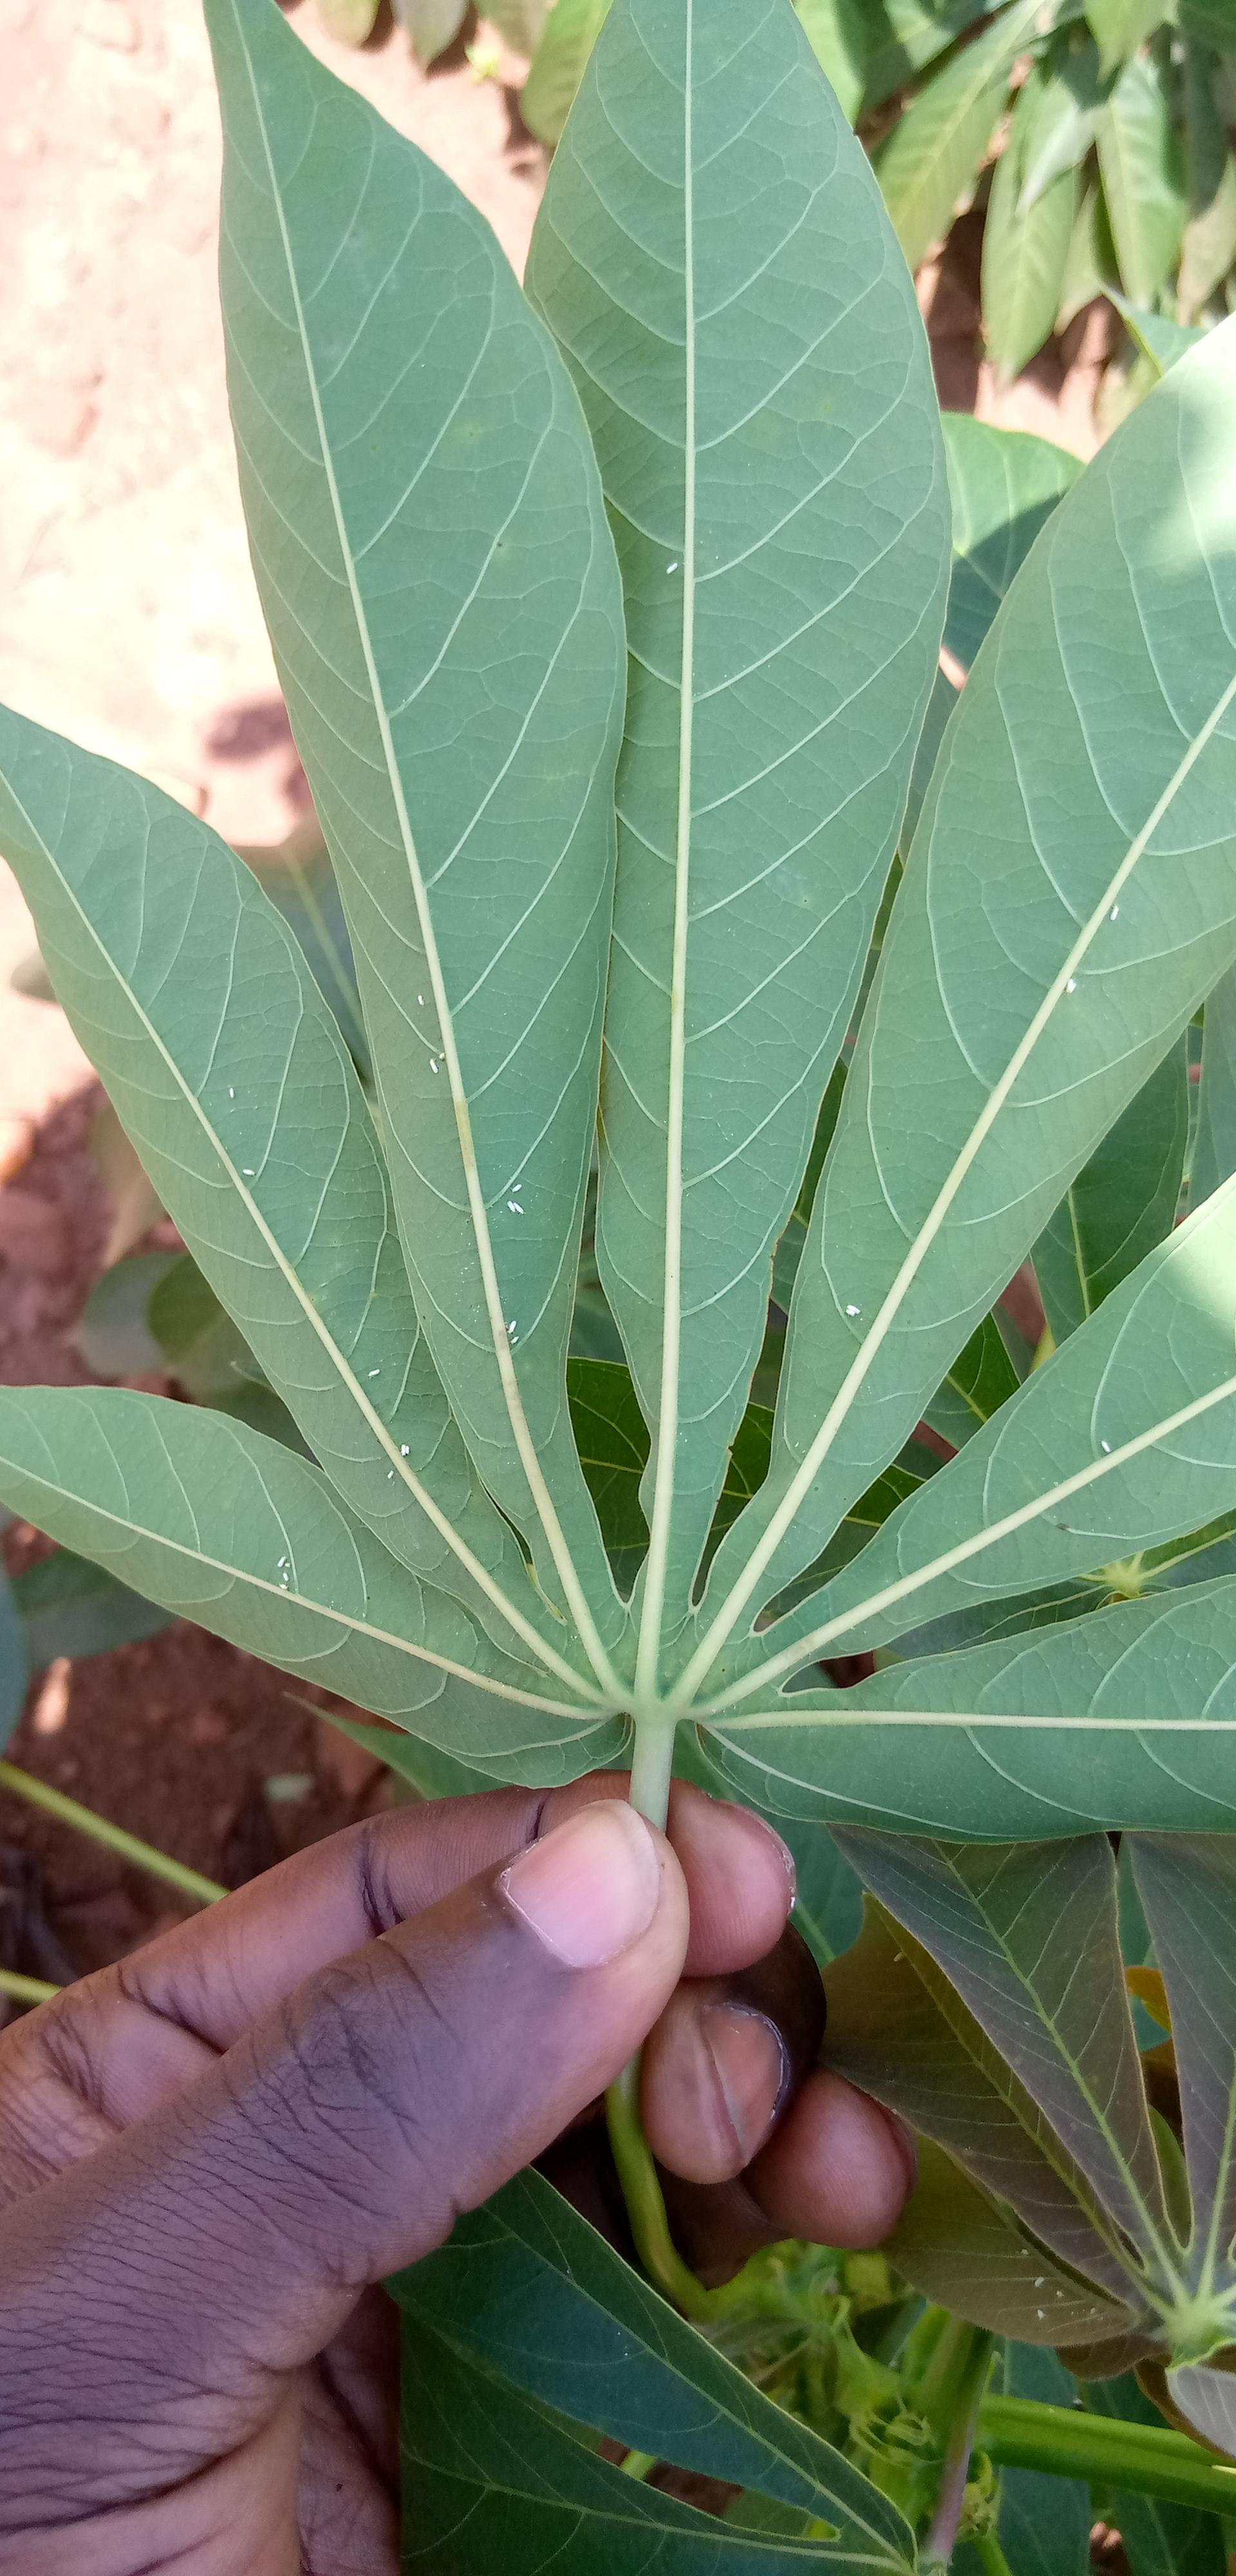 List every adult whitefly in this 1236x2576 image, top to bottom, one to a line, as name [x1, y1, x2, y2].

whitefly [662, 560, 681, 576]
whitefly [1108, 900, 1121, 922]
whitefly [1062, 976, 1081, 996]
whitefly [416, 994, 427, 1006]
whitefly [428, 1057, 440, 1074]
whitefly [227, 1086, 237, 1100]
whitefly [241, 1168, 257, 1177]
whitefly [512, 1183, 523, 1193]
whitefly [506, 1200, 515, 1213]
whitefly [513, 1202, 525, 1215]
whitefly [847, 1305, 861, 1315]
whitefly [845, 1309, 856, 1318]
whitefly [507, 1320, 518, 1336]
whitefly [510, 1335, 520, 1345]
whitefly [367, 1367, 384, 1379]
whitefly [1100, 1439, 1110, 1454]
whitefly [400, 1443, 406, 1456]
whitefly [406, 1445, 411, 1455]
whitefly [386, 1469, 396, 1481]
whitefly [277, 1555, 290, 1568]
whitefly [281, 1571, 290, 1582]
whitefly [278, 1583, 290, 1591]